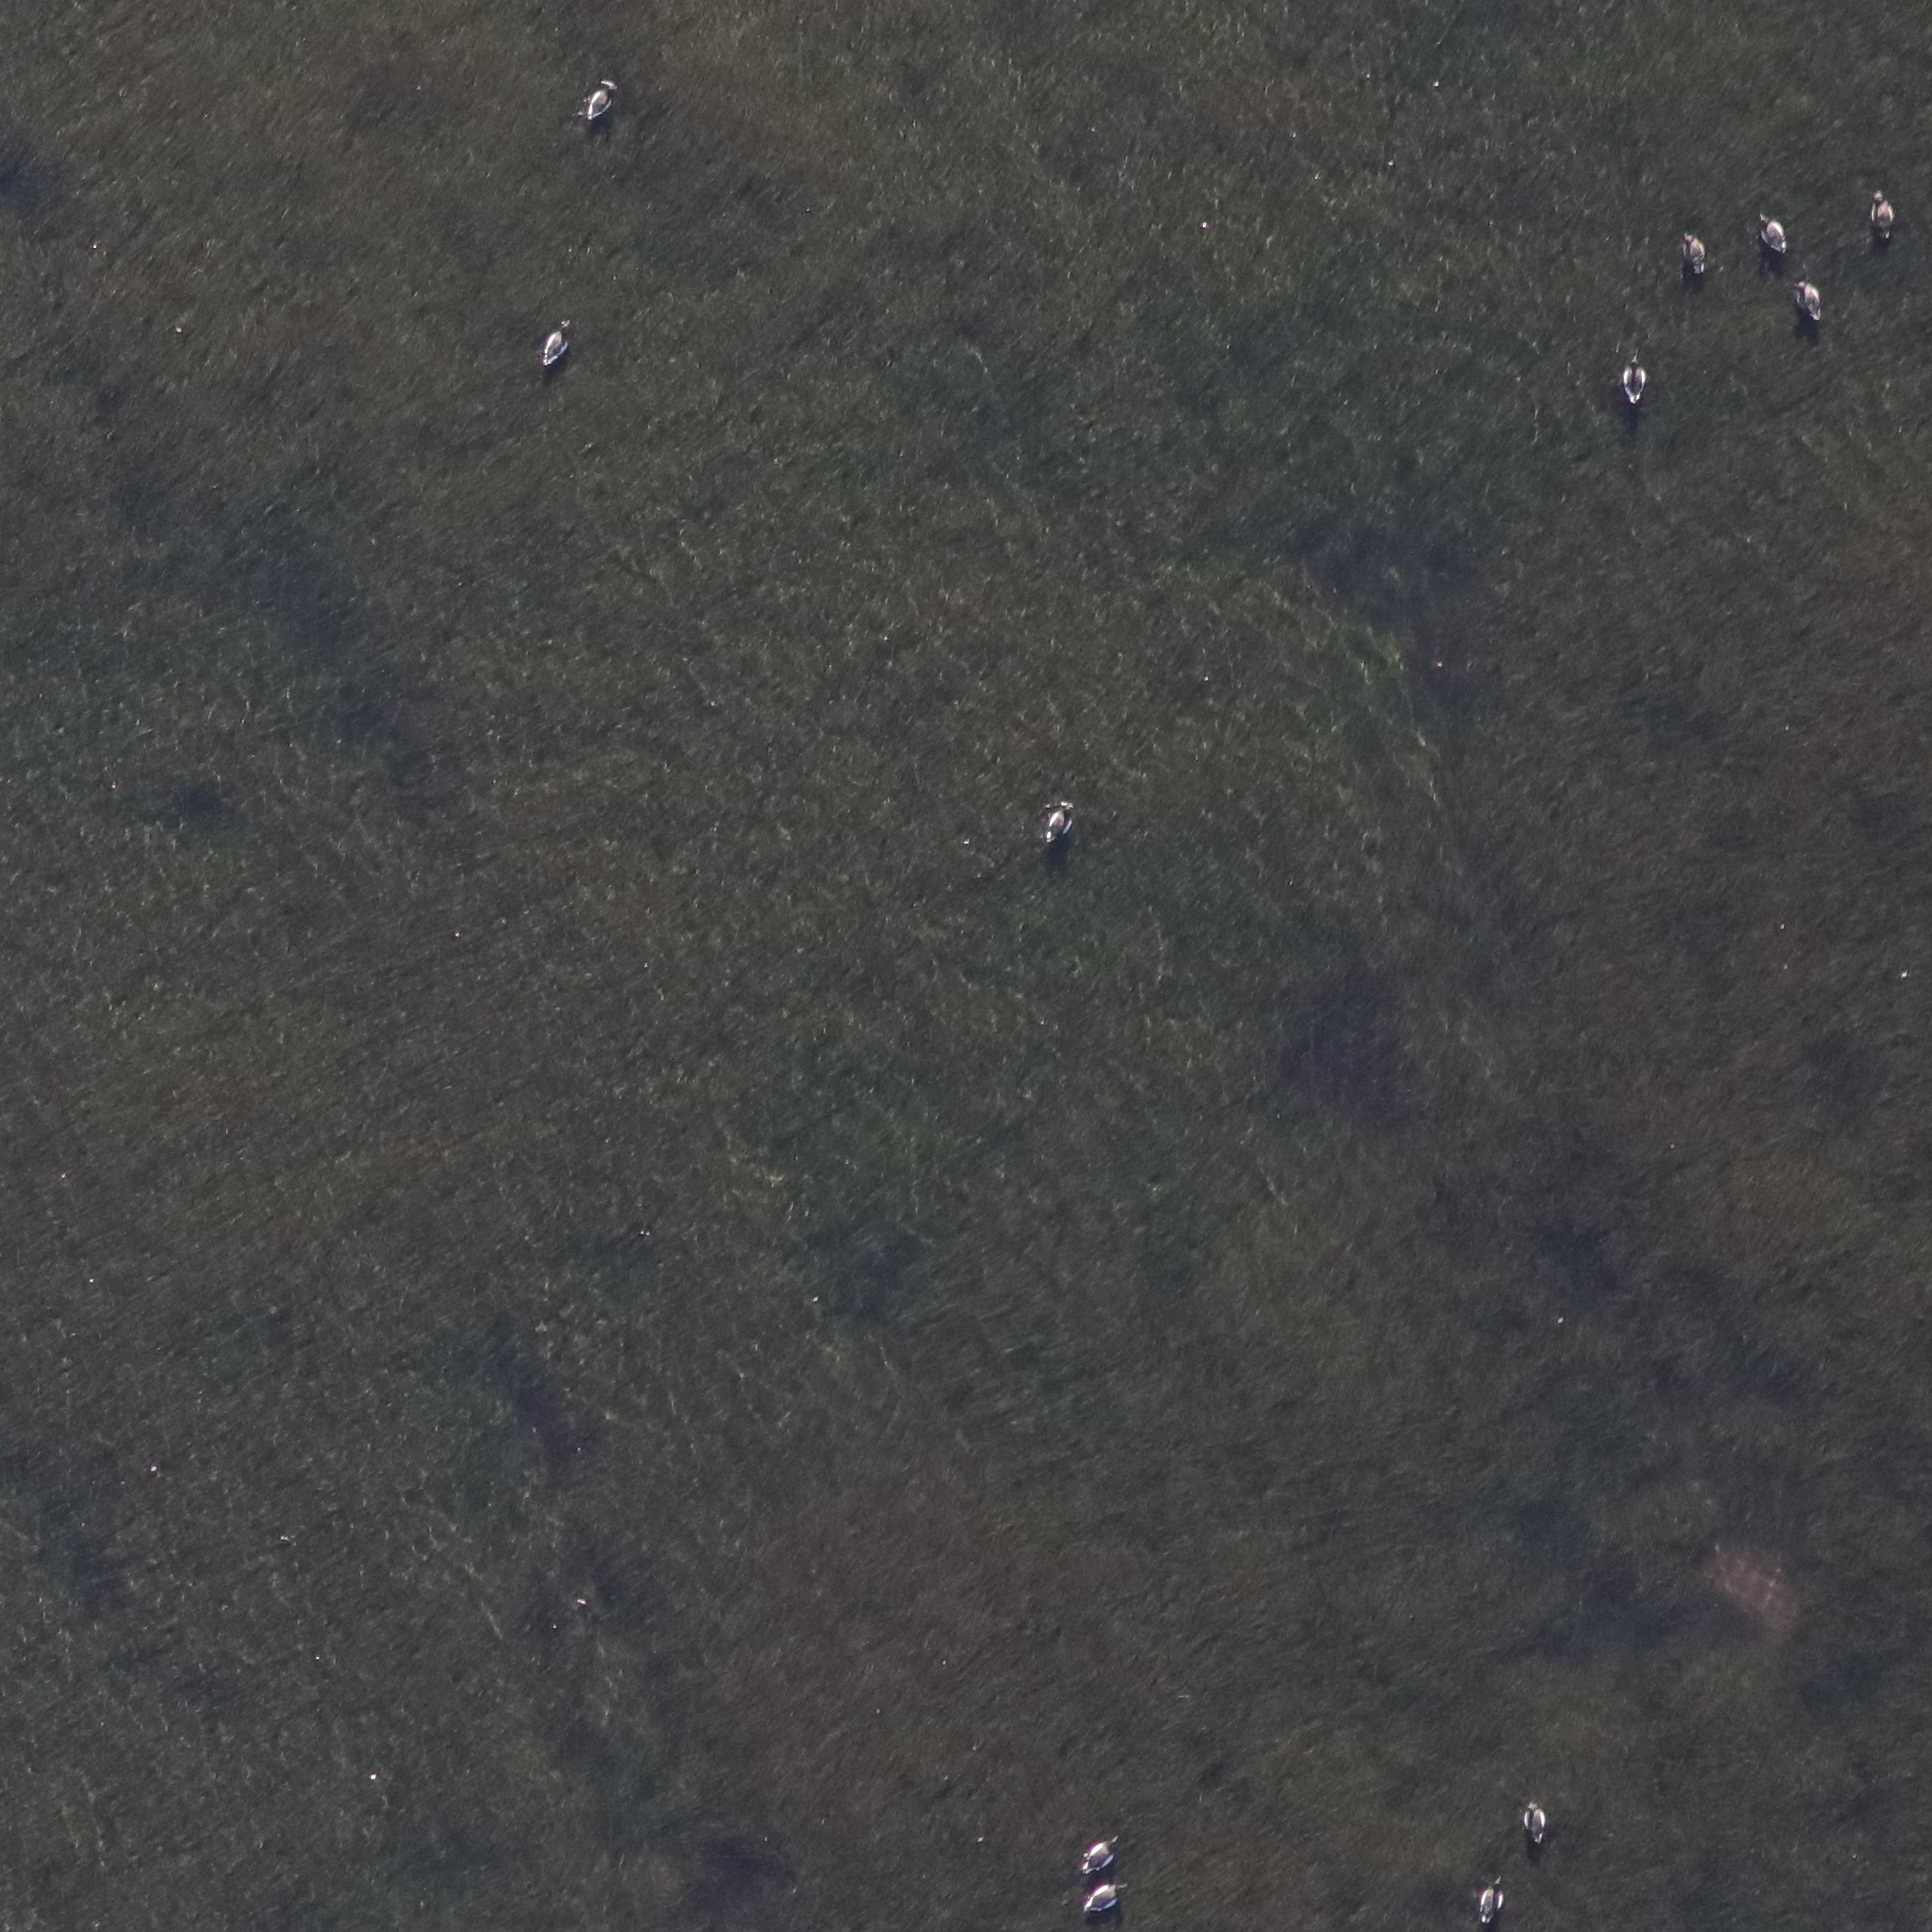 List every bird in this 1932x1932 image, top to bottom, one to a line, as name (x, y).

brant (600, 100)
brant (1883, 215)
brant (1772, 235)
brant (1695, 254)
brant (1810, 298)
brant (556, 345)
brant (1633, 380)
brant (1057, 822)
brant (1534, 1822)
brant (1102, 1858)
brant (1104, 1895)
brant (1491, 1901)